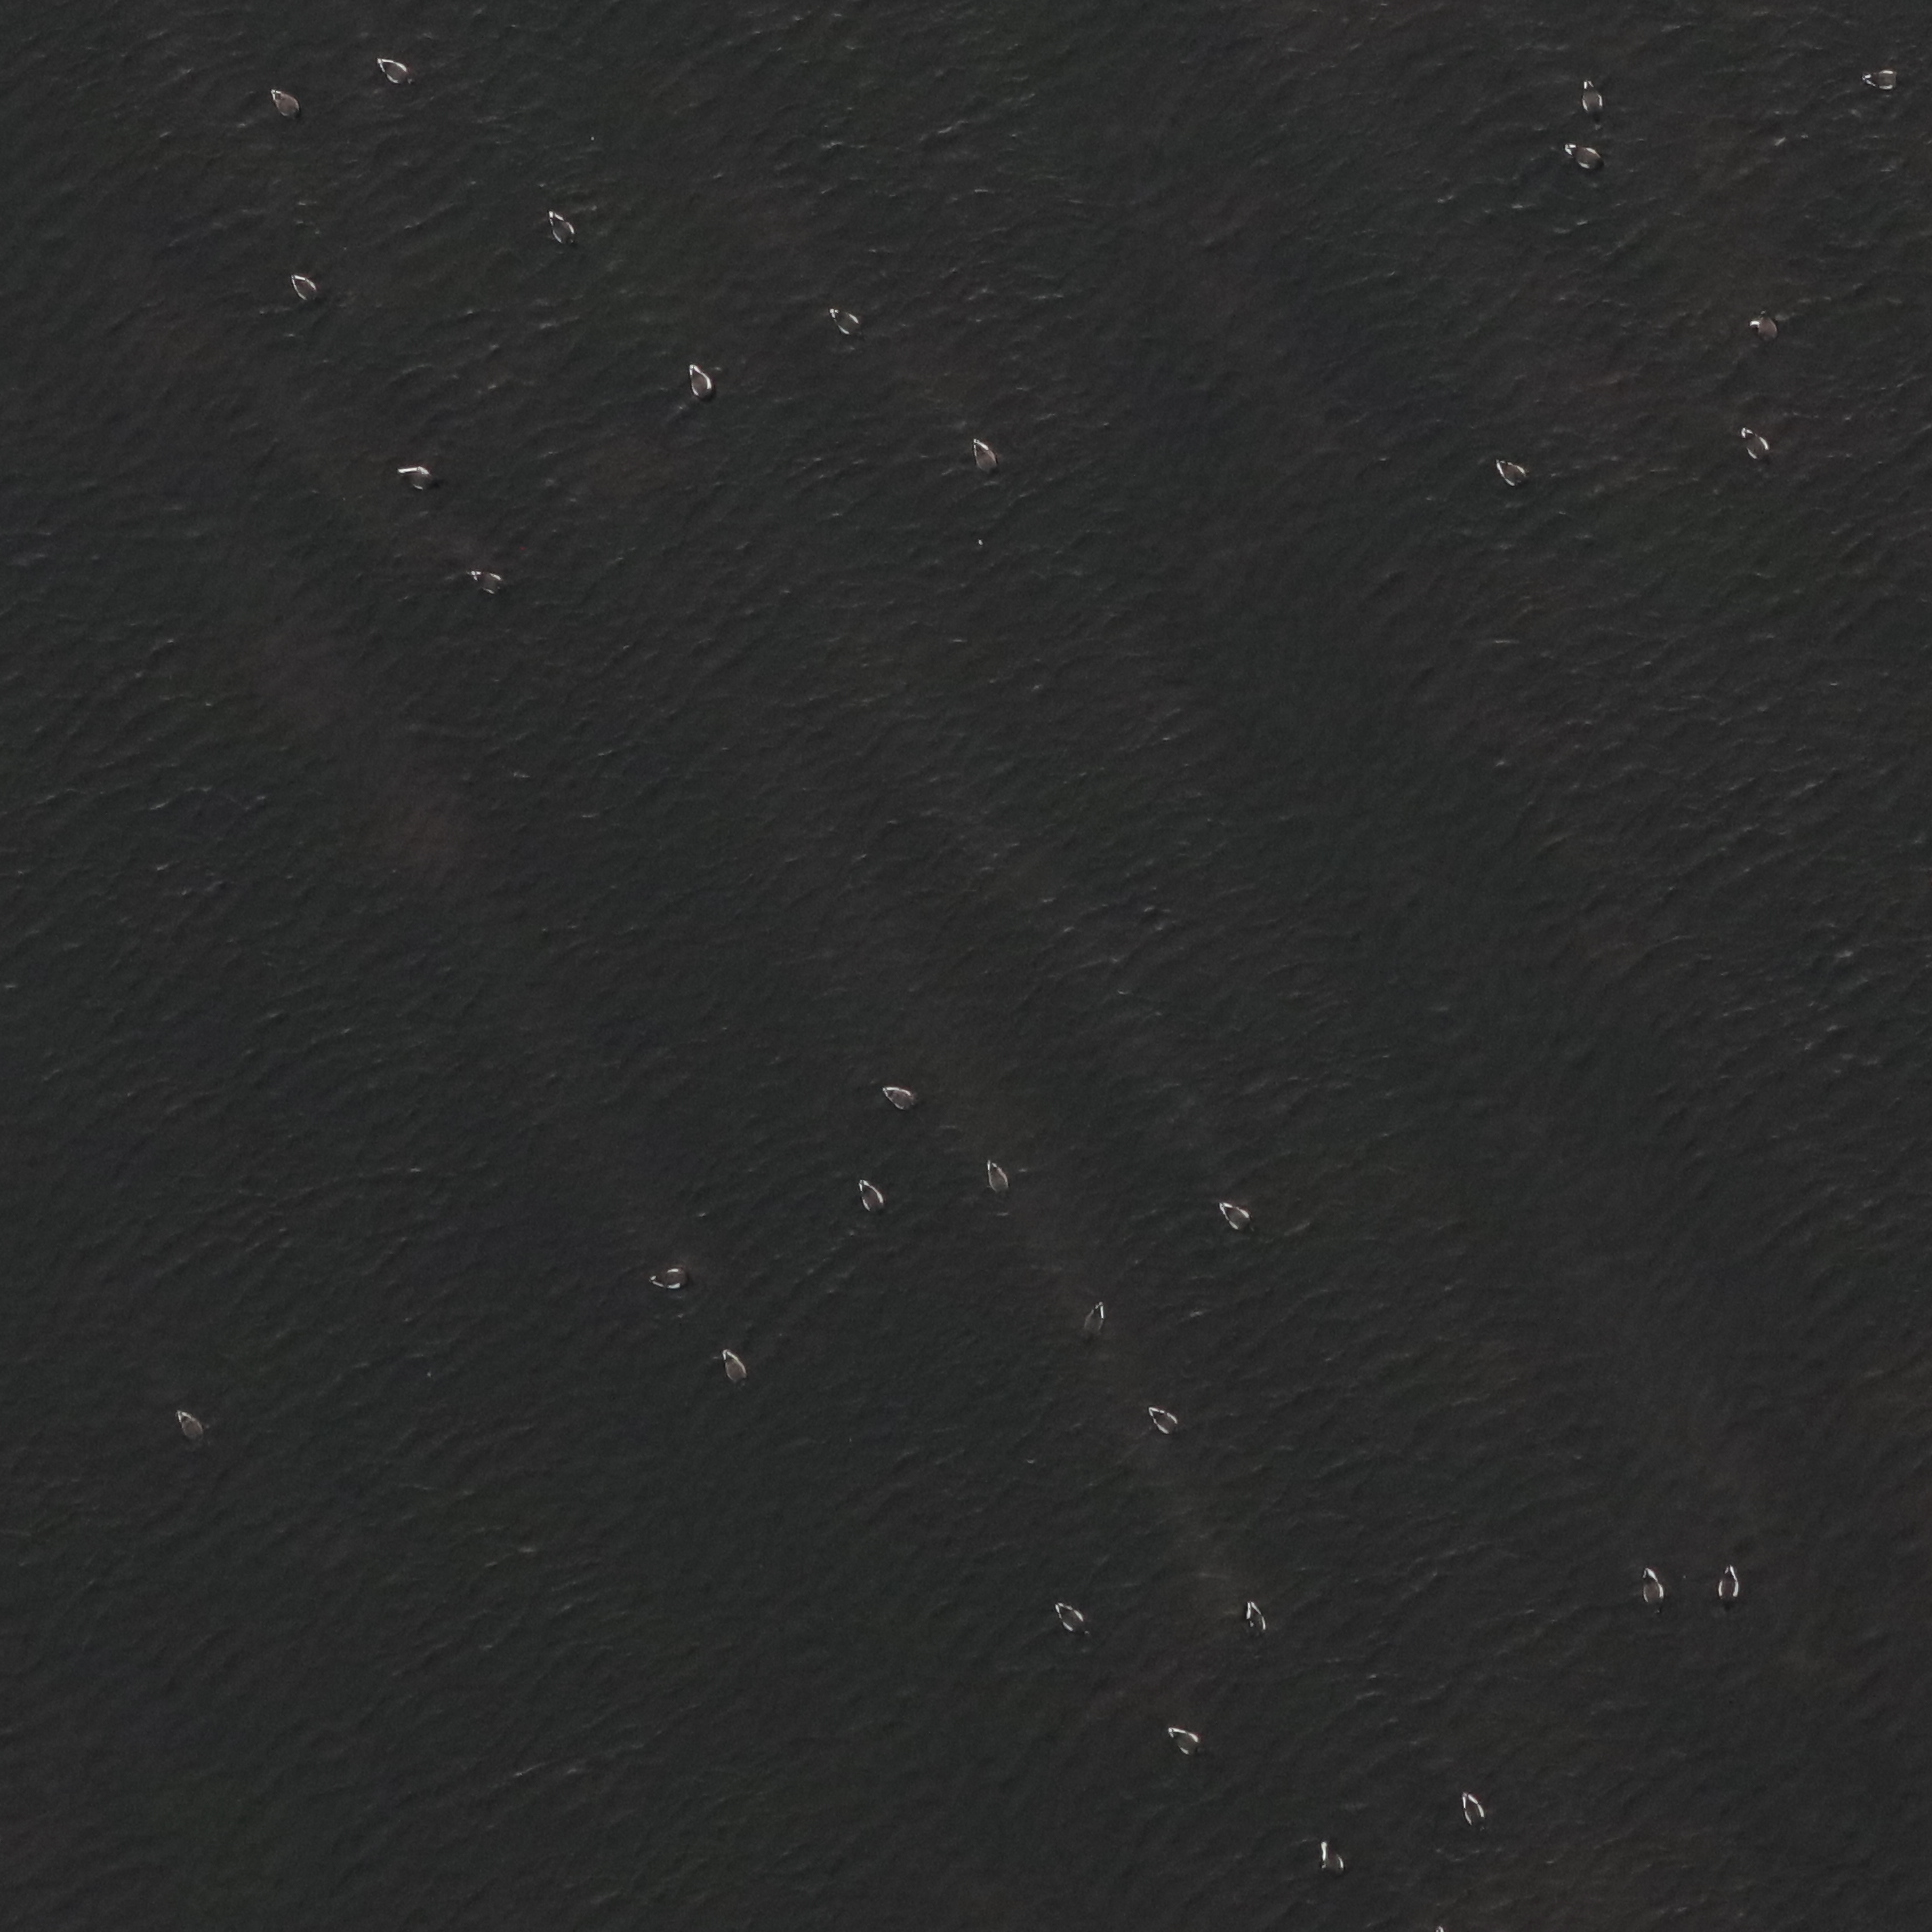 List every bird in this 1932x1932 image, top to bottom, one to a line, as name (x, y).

brant (395, 71)
brant (1882, 82)
brant (1593, 104)
brant (285, 105)
brant (1586, 158)
brant (562, 228)
brant (304, 289)
brant (846, 323)
brant (1765, 328)
brant (701, 382)
brant (1754, 447)
brant (986, 461)
brant (1511, 473)
brant (418, 476)
brant (489, 582)
brant (902, 1100)
brant (999, 1179)
brant (872, 1196)
brant (1237, 1215)
brant (670, 1278)
brant (1094, 1319)
brant (735, 1367)
brant (1164, 1420)
brant (194, 1427)
brant (1727, 1586)
brant (1651, 1589)
brant (1071, 1618)
brant (1256, 1619)
brant (1184, 1741)
brant (1473, 1811)
brant (1330, 1858)